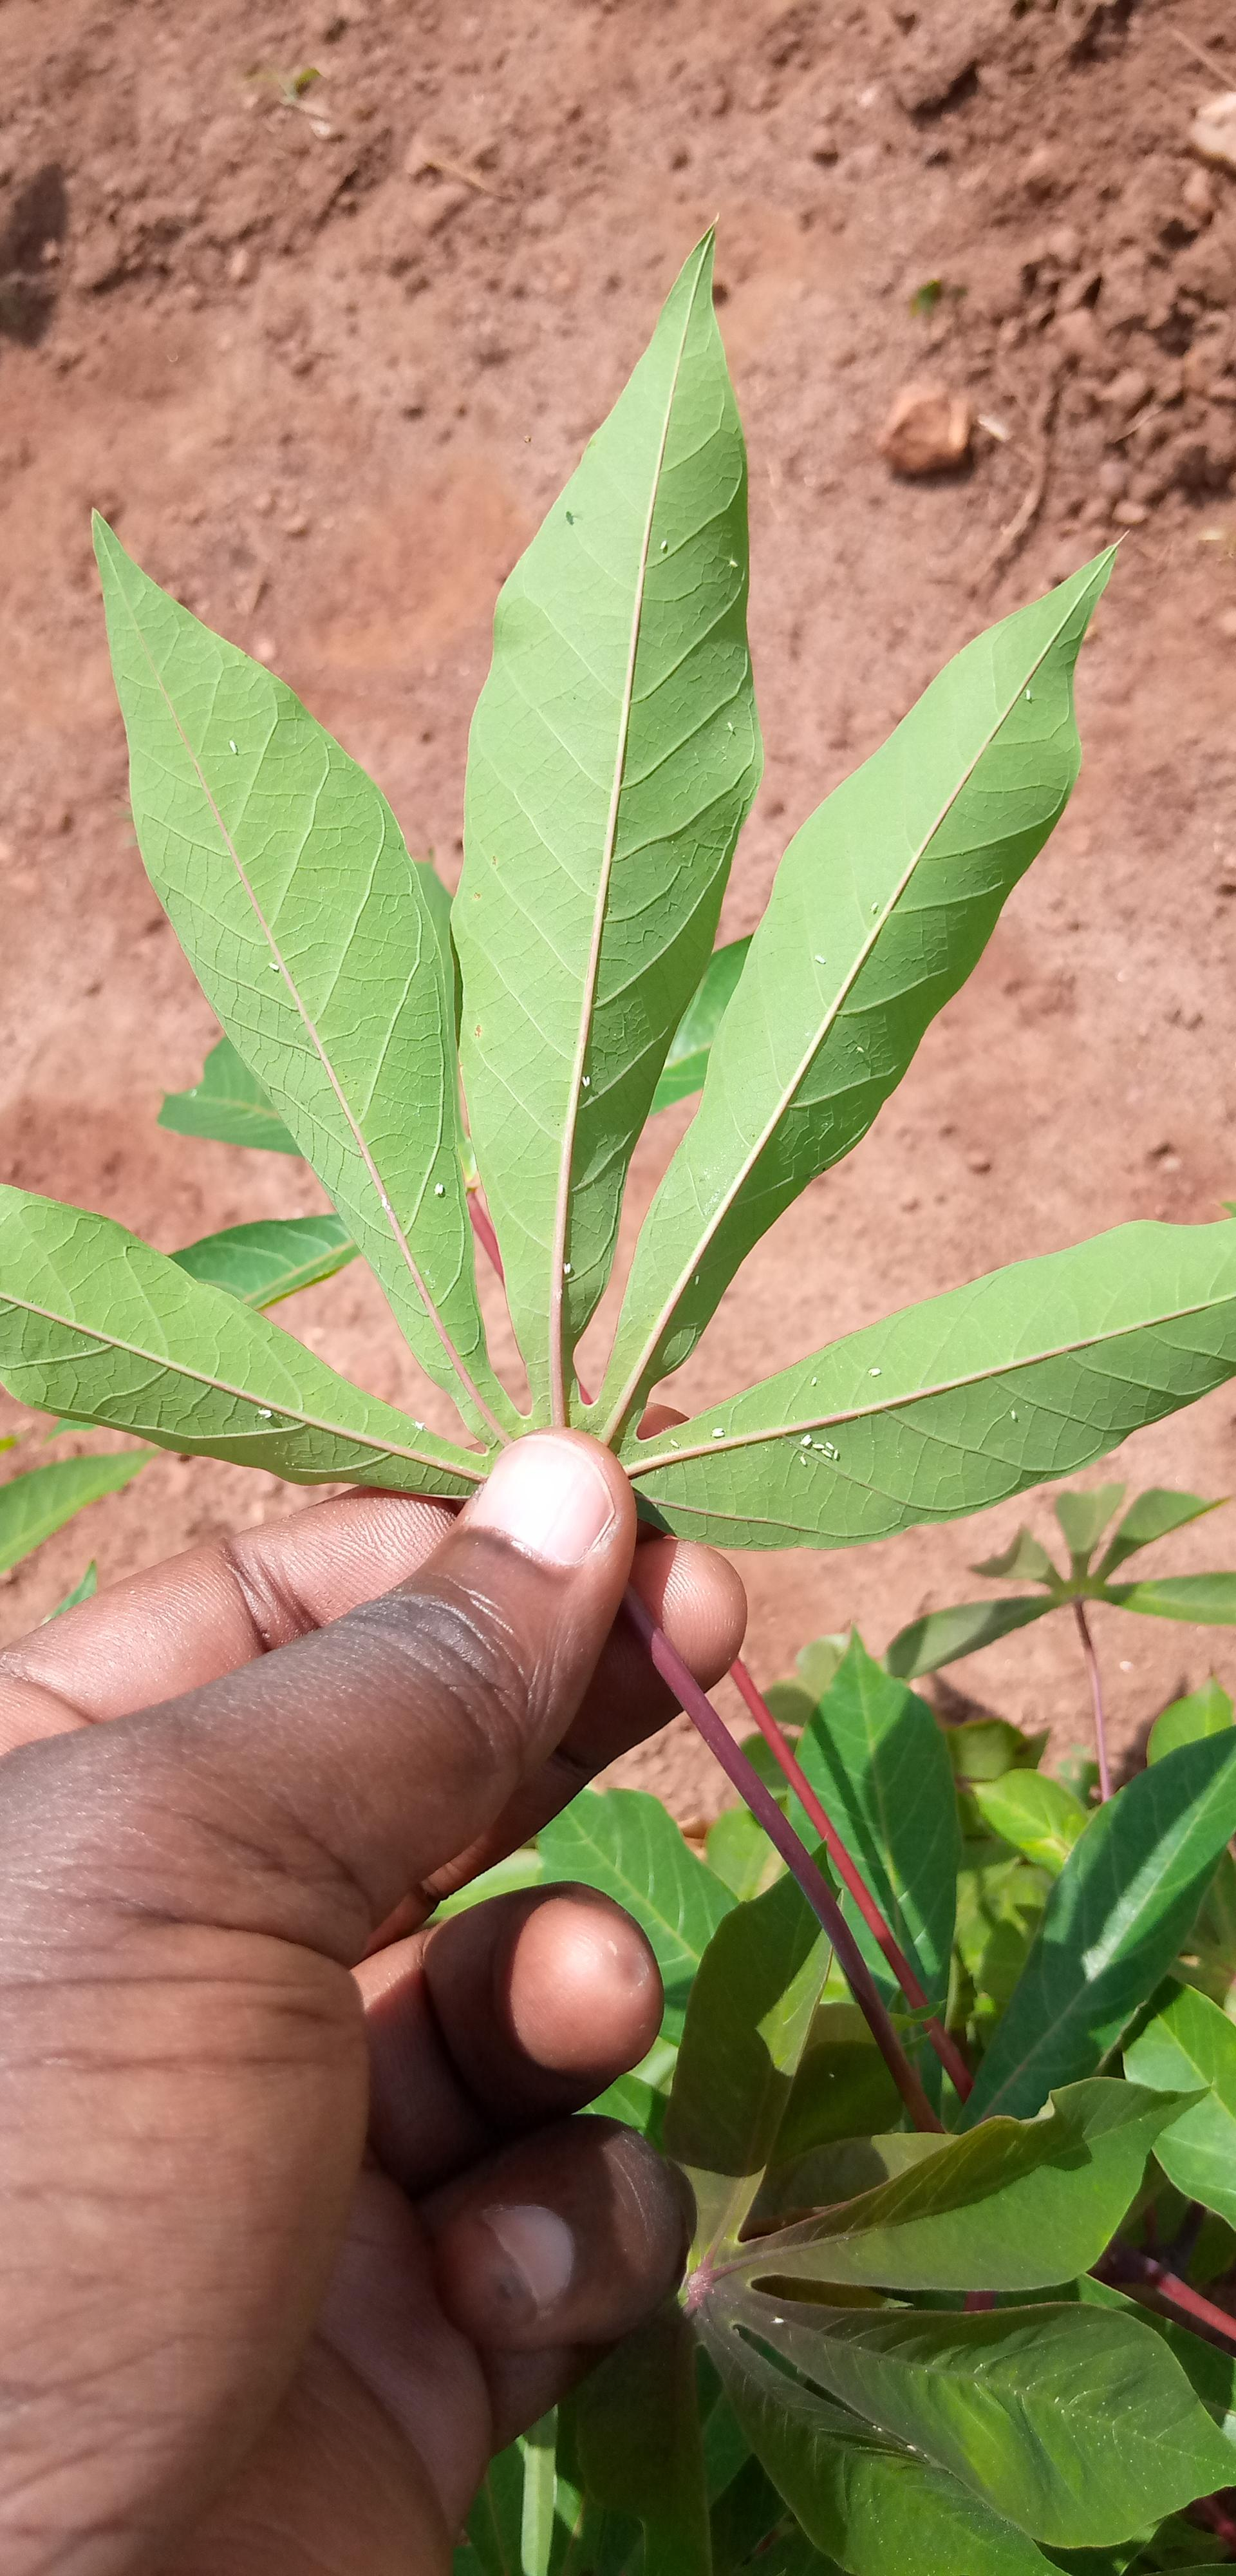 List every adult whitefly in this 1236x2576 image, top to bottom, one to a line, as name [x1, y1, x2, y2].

whitefly [658, 538, 669, 553]
whitefly [726, 558, 740, 573]
whitefly [1018, 681, 1041, 715]
whitefly [727, 717, 736, 736]
whitefly [220, 738, 247, 770]
whitefly [867, 900, 879, 914]
whitefly [813, 952, 827, 967]
whitefly [257, 959, 288, 981]
whitefly [855, 1042, 866, 1056]
whitefly [577, 1071, 594, 1092]
whitefly [581, 1075, 590, 1089]
whitefly [429, 1171, 449, 1203]
whitefly [559, 1258, 577, 1274]
whitefly [559, 1262, 576, 1282]
whitefly [694, 1271, 700, 1287]
whitefly [868, 1362, 883, 1380]
whitefly [809, 1372, 818, 1387]
whitefly [1003, 1399, 1027, 1430]
whitefly [256, 1403, 281, 1430]
whitefly [410, 1414, 436, 1443]
whitefly [709, 1426, 728, 1443]
whitefly [713, 1428, 727, 1441]
whitefly [797, 1430, 814, 1452]
whitefly [669, 1435, 682, 1452]
whitefly [795, 1435, 813, 1450]
whitefly [823, 1437, 837, 1454]
whitefly [810, 1440, 825, 1459]
whitefly [830, 1446, 842, 1465]
whitefly [820, 1448, 832, 1464]
whitefly [798, 1455, 809, 1470]